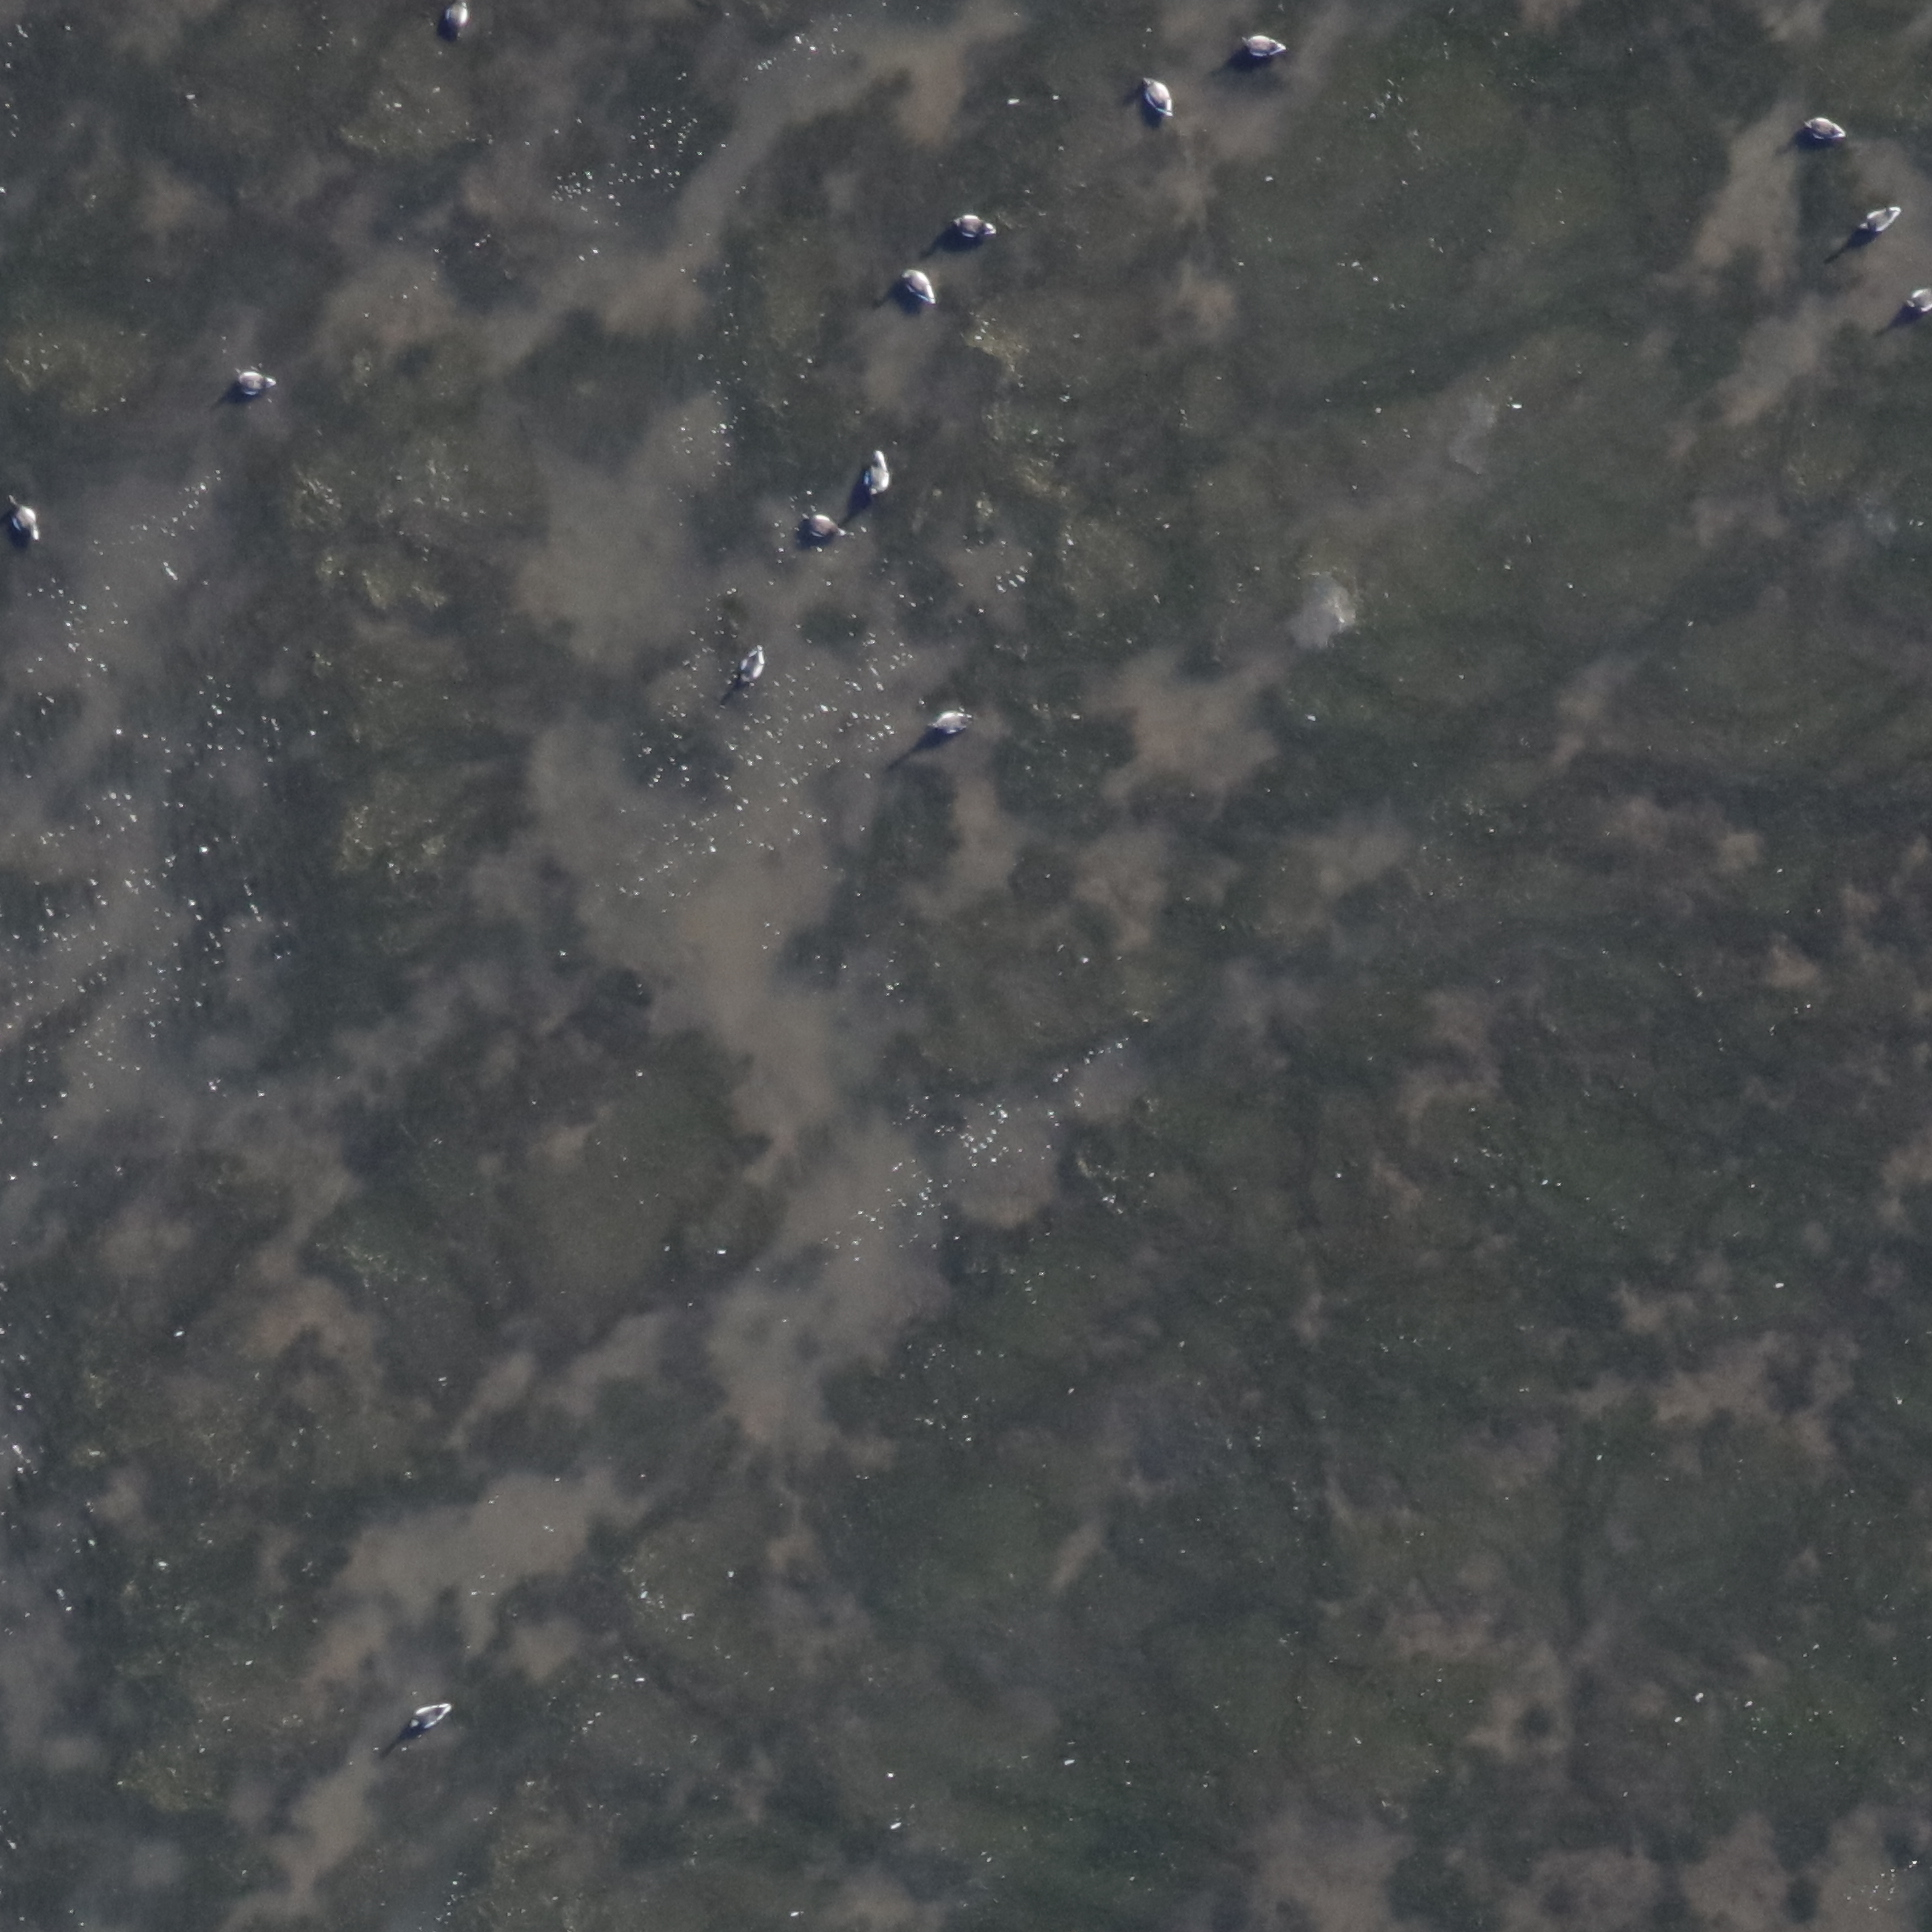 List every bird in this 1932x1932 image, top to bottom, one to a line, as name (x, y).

brant (465, 15)
brant (1260, 48)
brant (1159, 98)
brant (1824, 130)
brant (1879, 222)
brant (974, 226)
brant (921, 285)
brant (1926, 300)
brant (253, 382)
brant (876, 477)
brant (23, 521)
brant (823, 525)
brant (751, 669)
brant (951, 722)
brant (429, 1717)